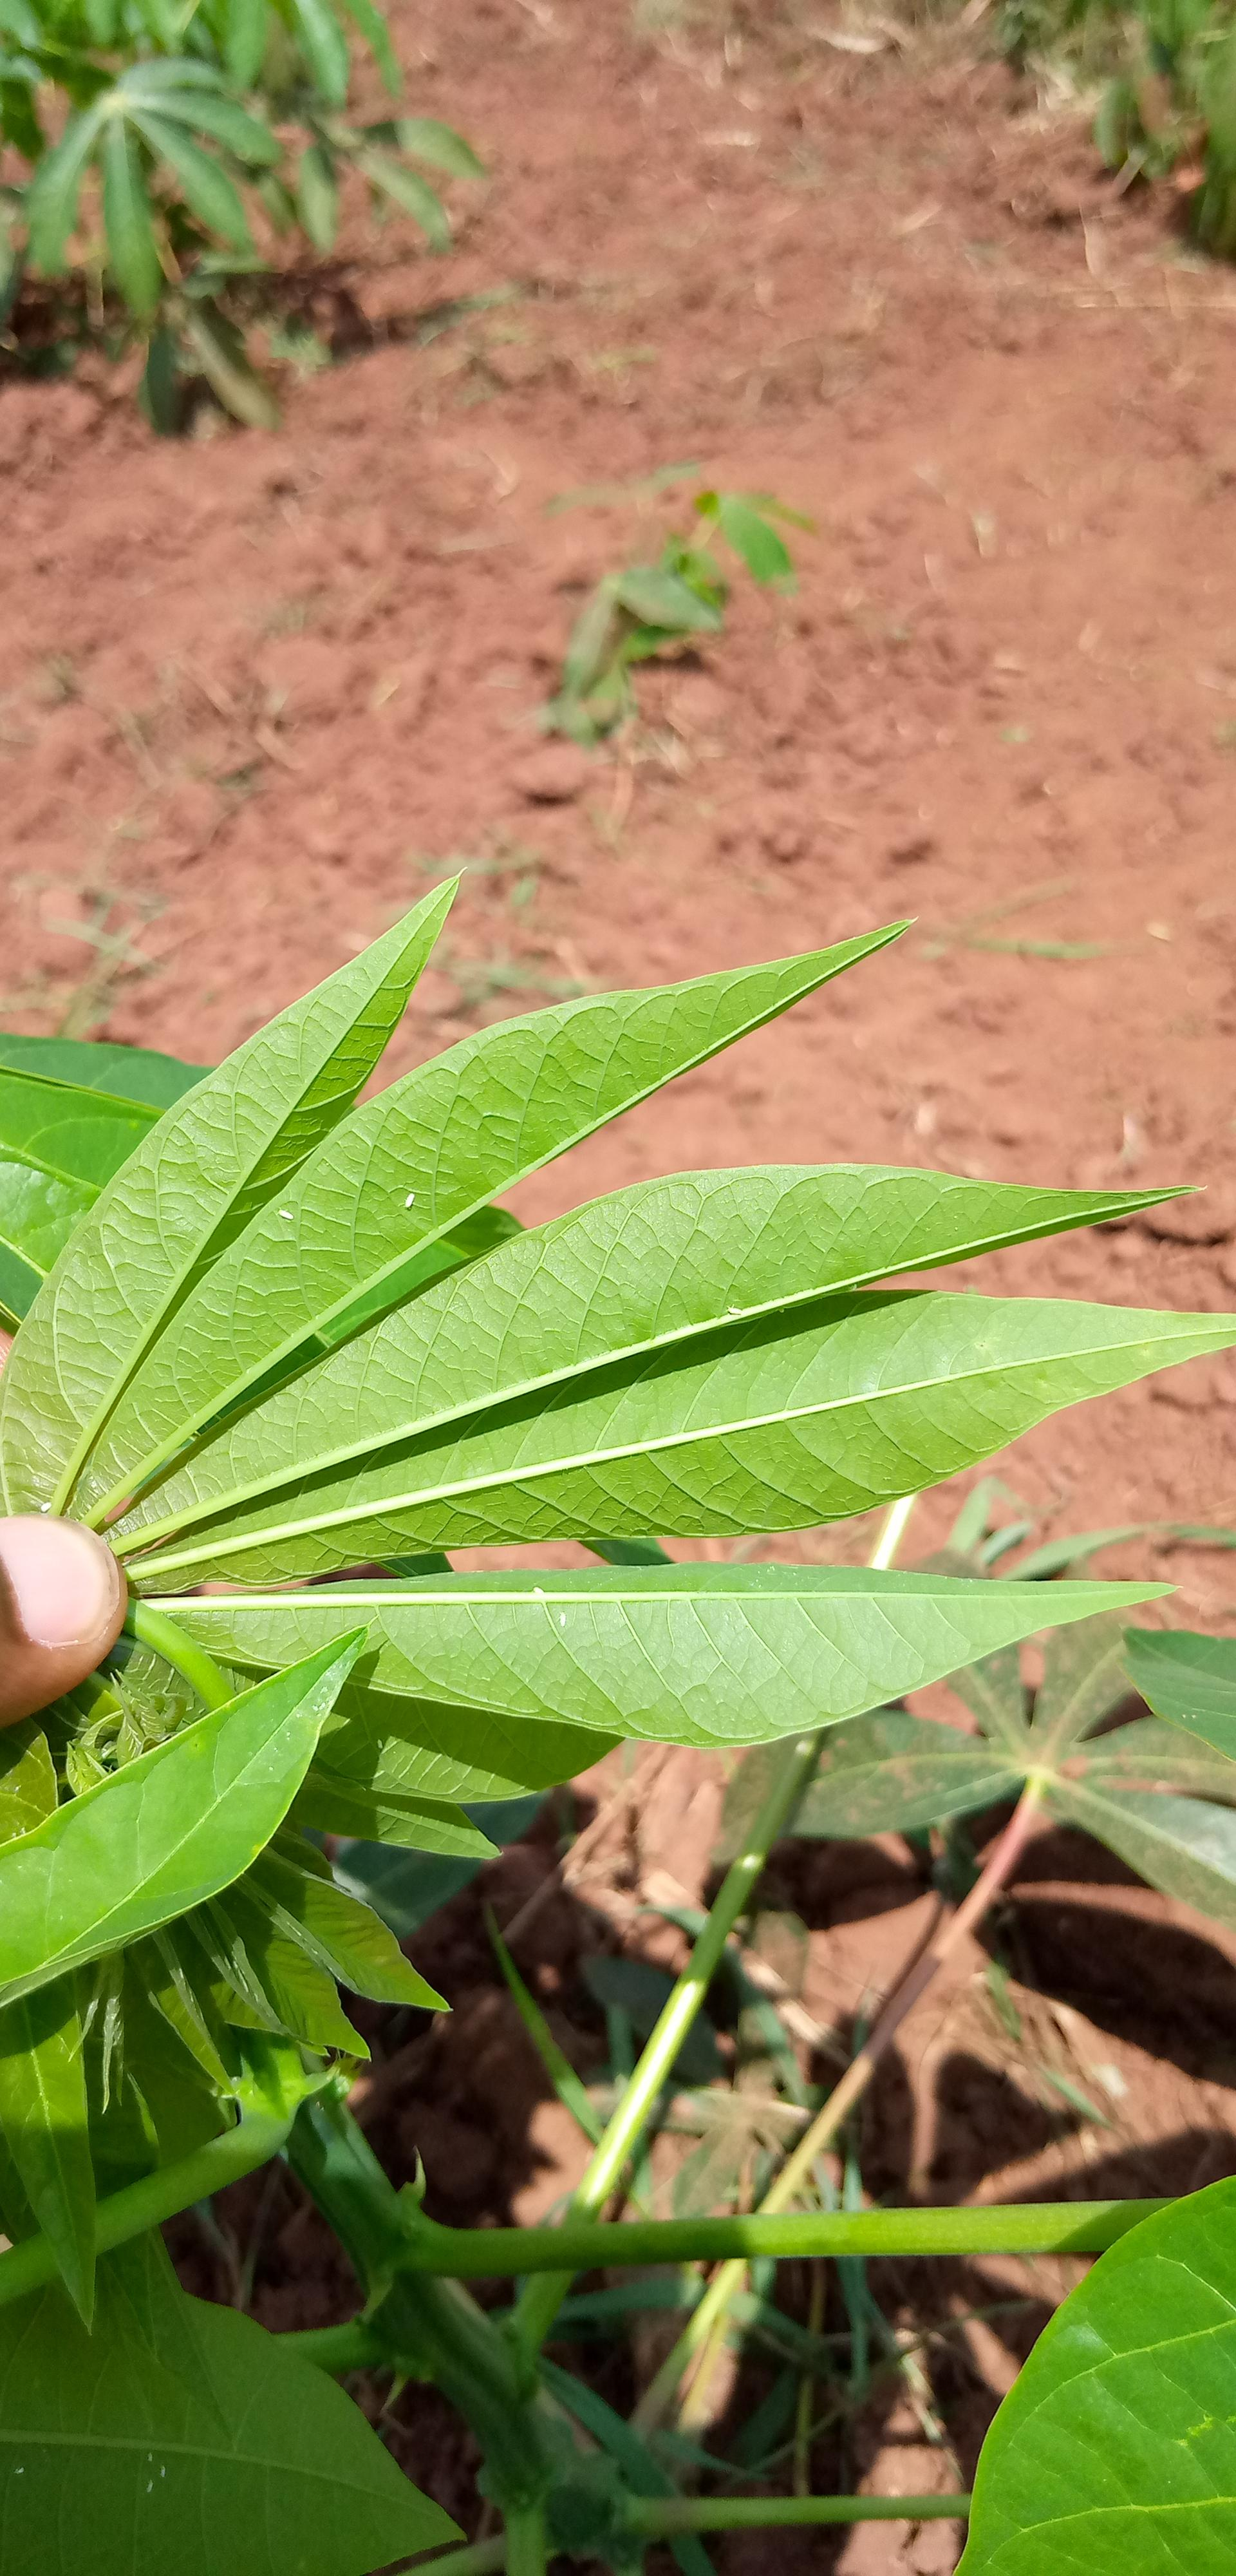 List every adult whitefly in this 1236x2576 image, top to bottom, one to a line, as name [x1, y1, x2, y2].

whitefly [397, 1183, 421, 1217]
whitefly [271, 1202, 300, 1227]
whitefly [715, 1301, 746, 1323]
whitefly [29, 1497, 63, 1518]
whitefly [528, 1577, 554, 1605]
whitefly [553, 1605, 577, 1634]
whitefly [371, 1733, 392, 1756]